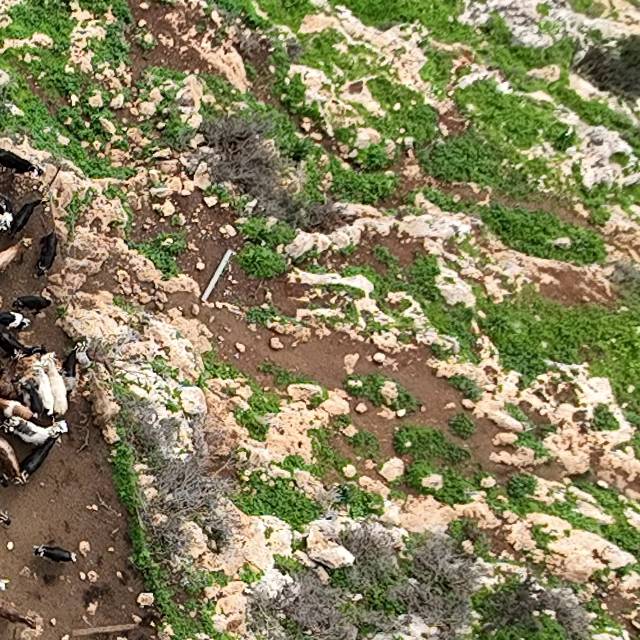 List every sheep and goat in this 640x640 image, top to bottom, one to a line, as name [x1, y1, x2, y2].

goat [0, 146, 43, 179]
goat [0, 191, 15, 210]
goat [10, 197, 49, 234]
goat [0, 212, 13, 261]
goat [35, 231, 60, 277]
goat [0, 236, 34, 274]
goat [12, 296, 51, 310]
goat [0, 310, 30, 328]
goat [0, 330, 47, 355]
goat [63, 340, 87, 389]
goat [0, 349, 25, 398]
goat [41, 349, 68, 415]
goat [31, 362, 55, 415]
goat [0, 394, 31, 420]
goat [0, 404, 12, 432]
goat [4, 417, 67, 444]
goat [19, 431, 61, 477]
goat [0, 435, 29, 486]
goat [0, 456, 9, 488]
goat [0, 486, 12, 526]
goat [31, 545, 78, 564]
goat [0, 549, 9, 591]
goat [0, 591, 37, 630]